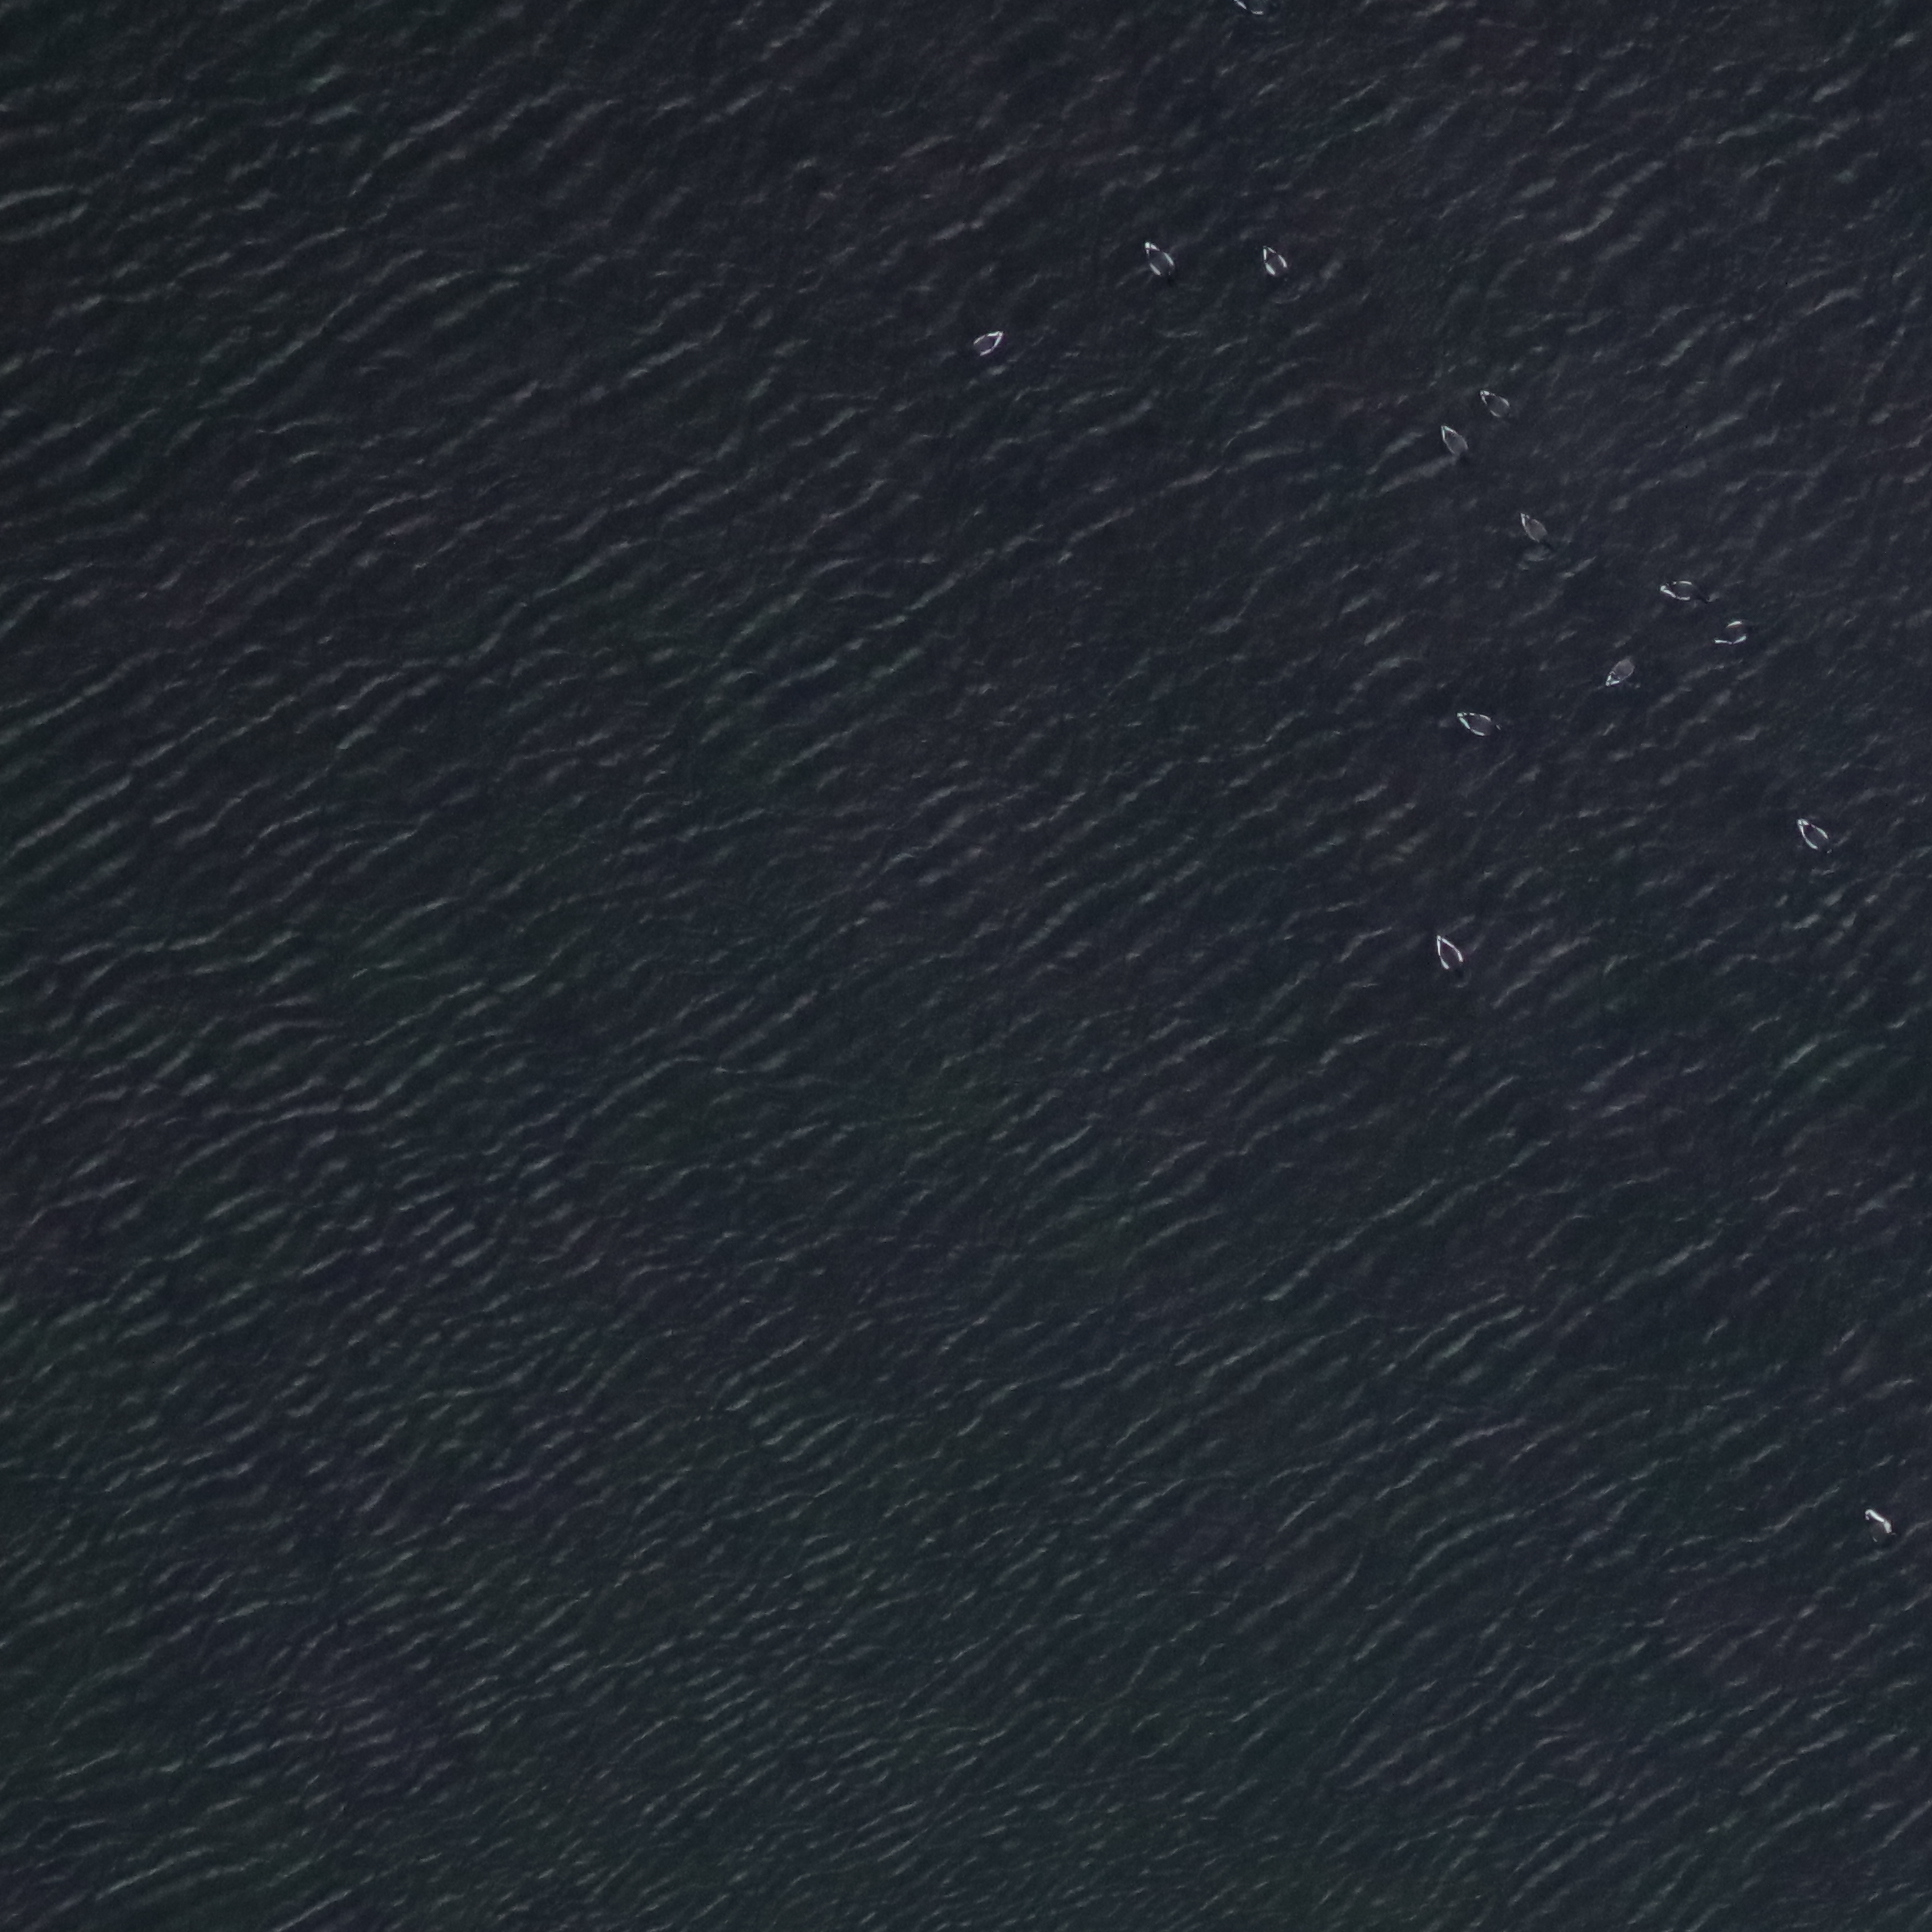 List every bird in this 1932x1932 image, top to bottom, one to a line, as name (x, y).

brant (1161, 261)
brant (1276, 262)
brant (986, 347)
brant (1498, 404)
brant (1455, 443)
brant (1535, 533)
brant (1687, 592)
brant (1735, 633)
brant (1625, 670)
brant (1479, 724)
brant (1815, 837)
brant (1451, 955)
brant (1879, 1526)